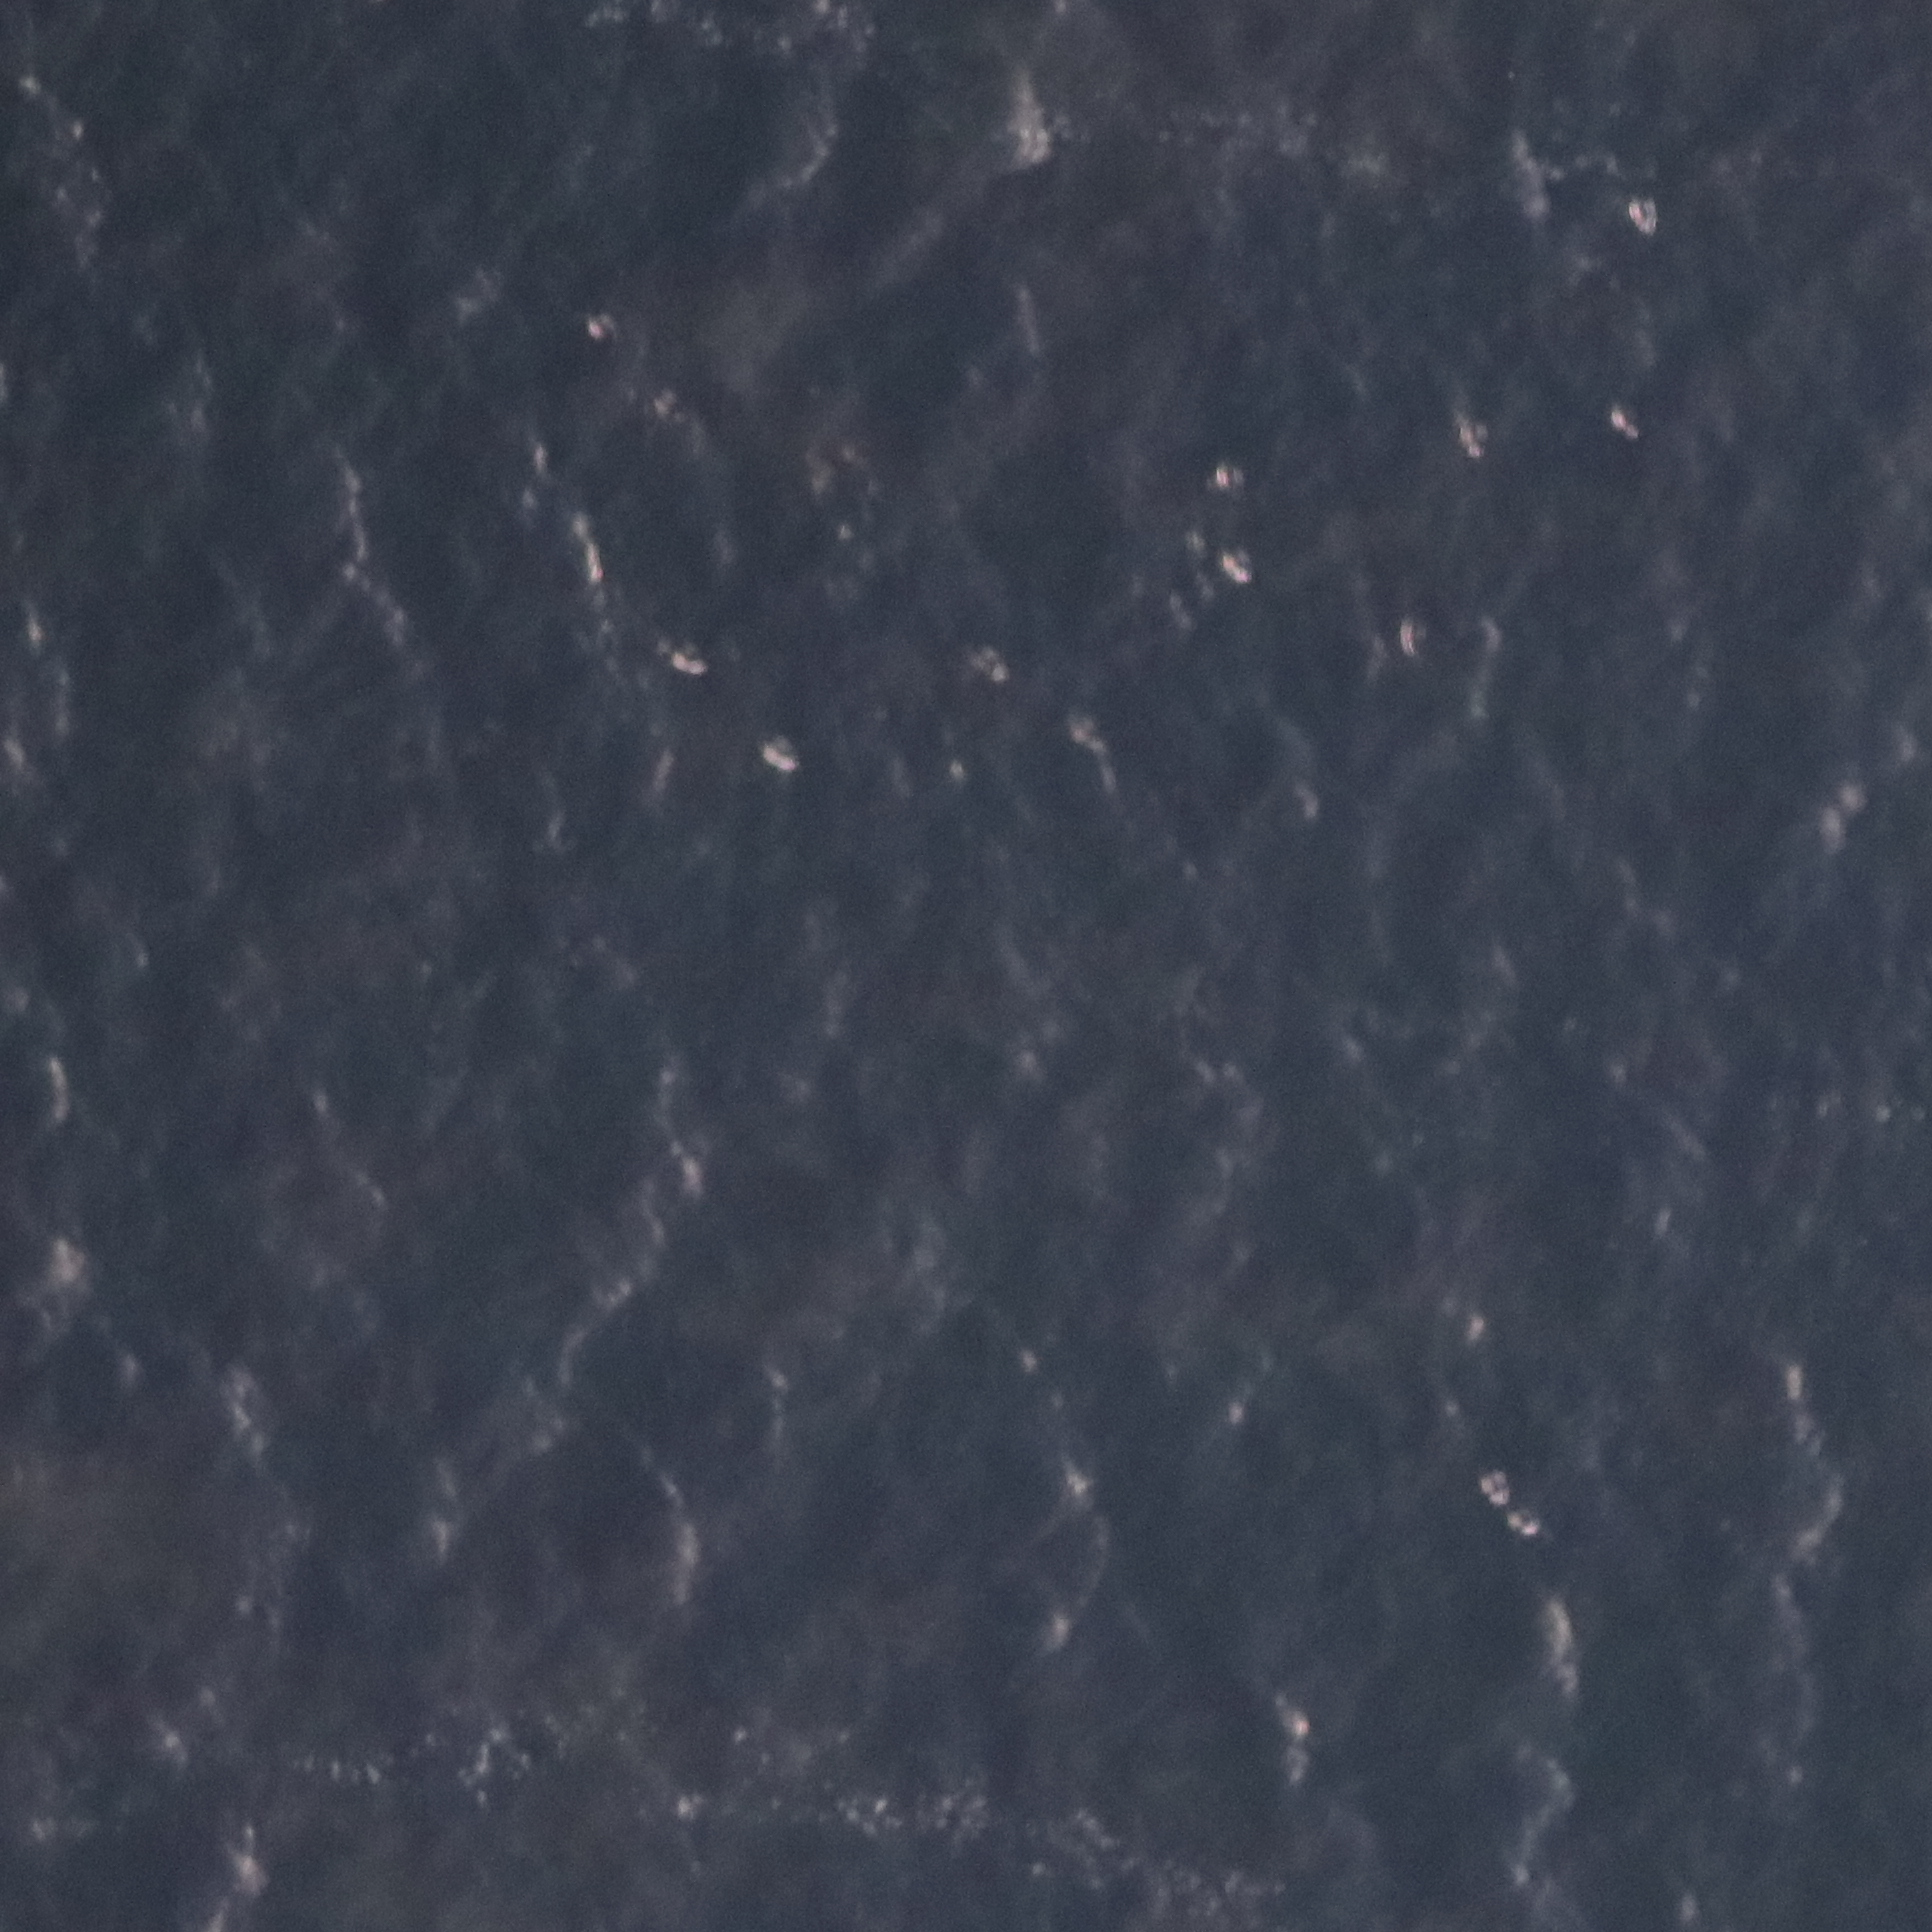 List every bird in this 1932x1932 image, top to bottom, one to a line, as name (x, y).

other bird (1645, 210)
brant (604, 332)
brant (669, 406)
brant (1621, 414)
brant (1470, 438)
other bird (1231, 477)
brant (1241, 561)
other bird (1412, 632)
other bird (692, 660)
brant (990, 664)
other bird (785, 754)
brant (1493, 1485)
brant (1519, 1520)